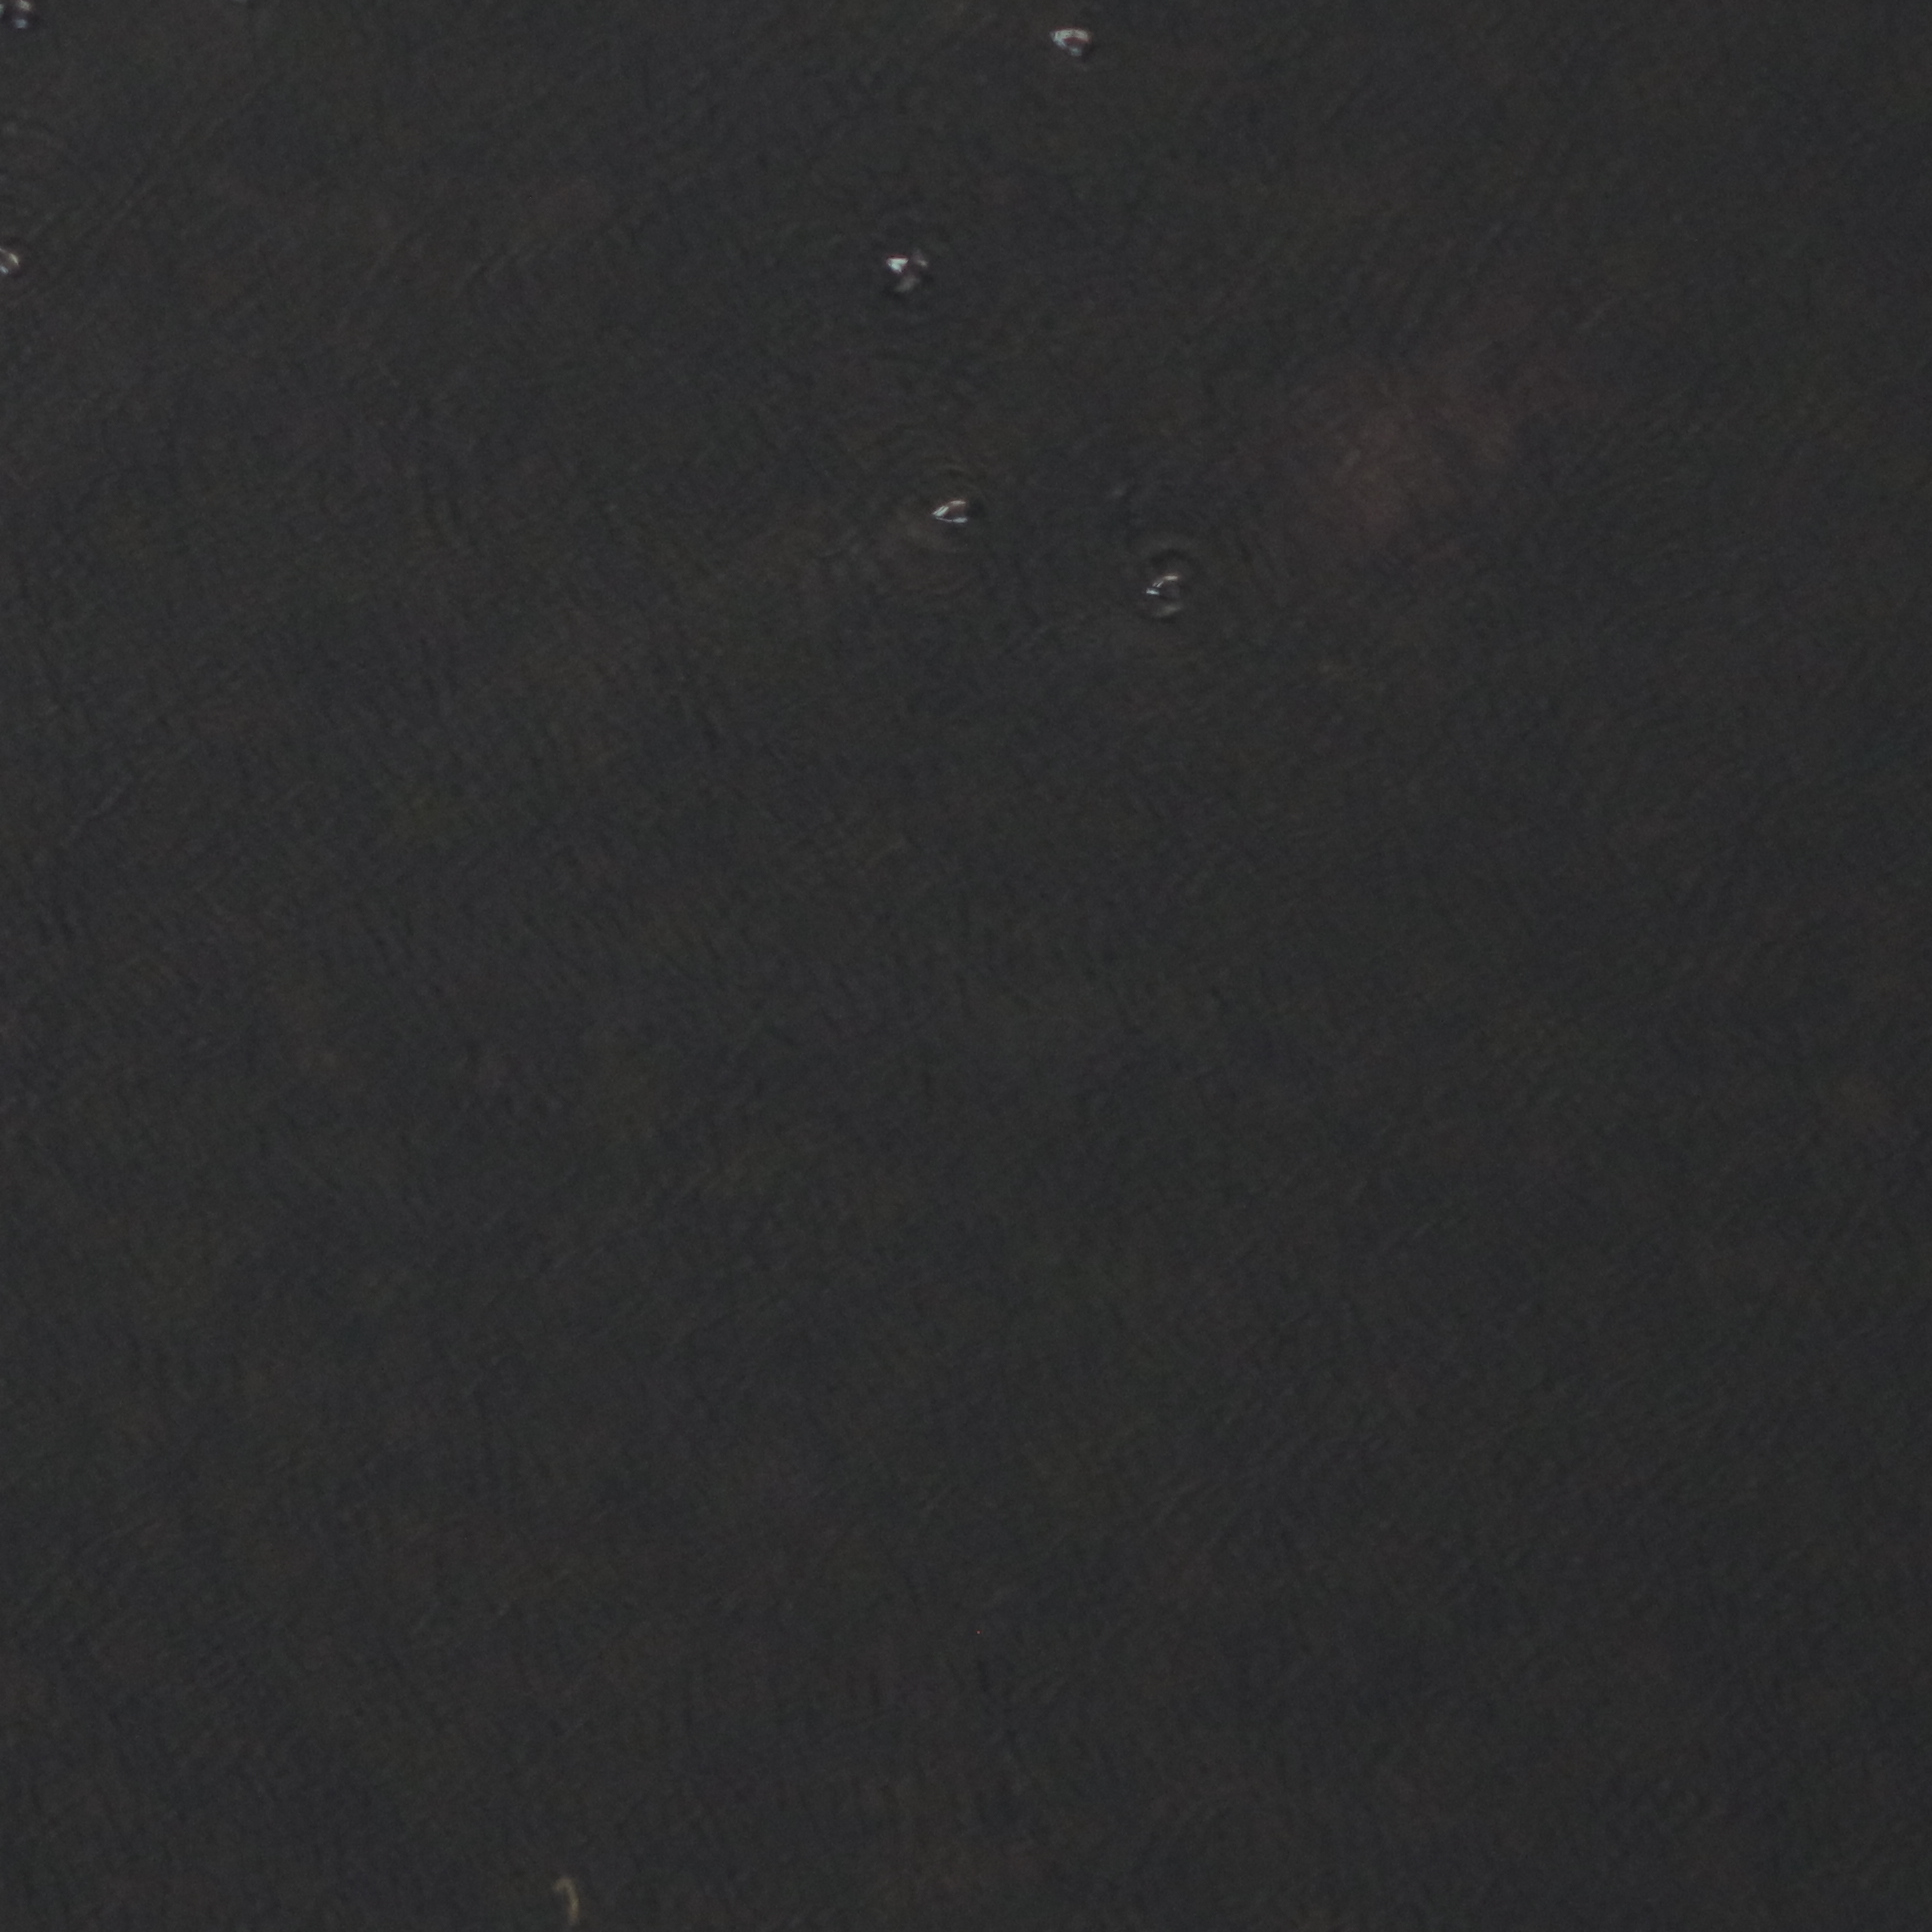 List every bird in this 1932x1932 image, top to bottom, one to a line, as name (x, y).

brant (17, 10)
brant (1076, 42)
brant (5, 261)
brant (907, 271)
brant (956, 512)
brant (1166, 589)